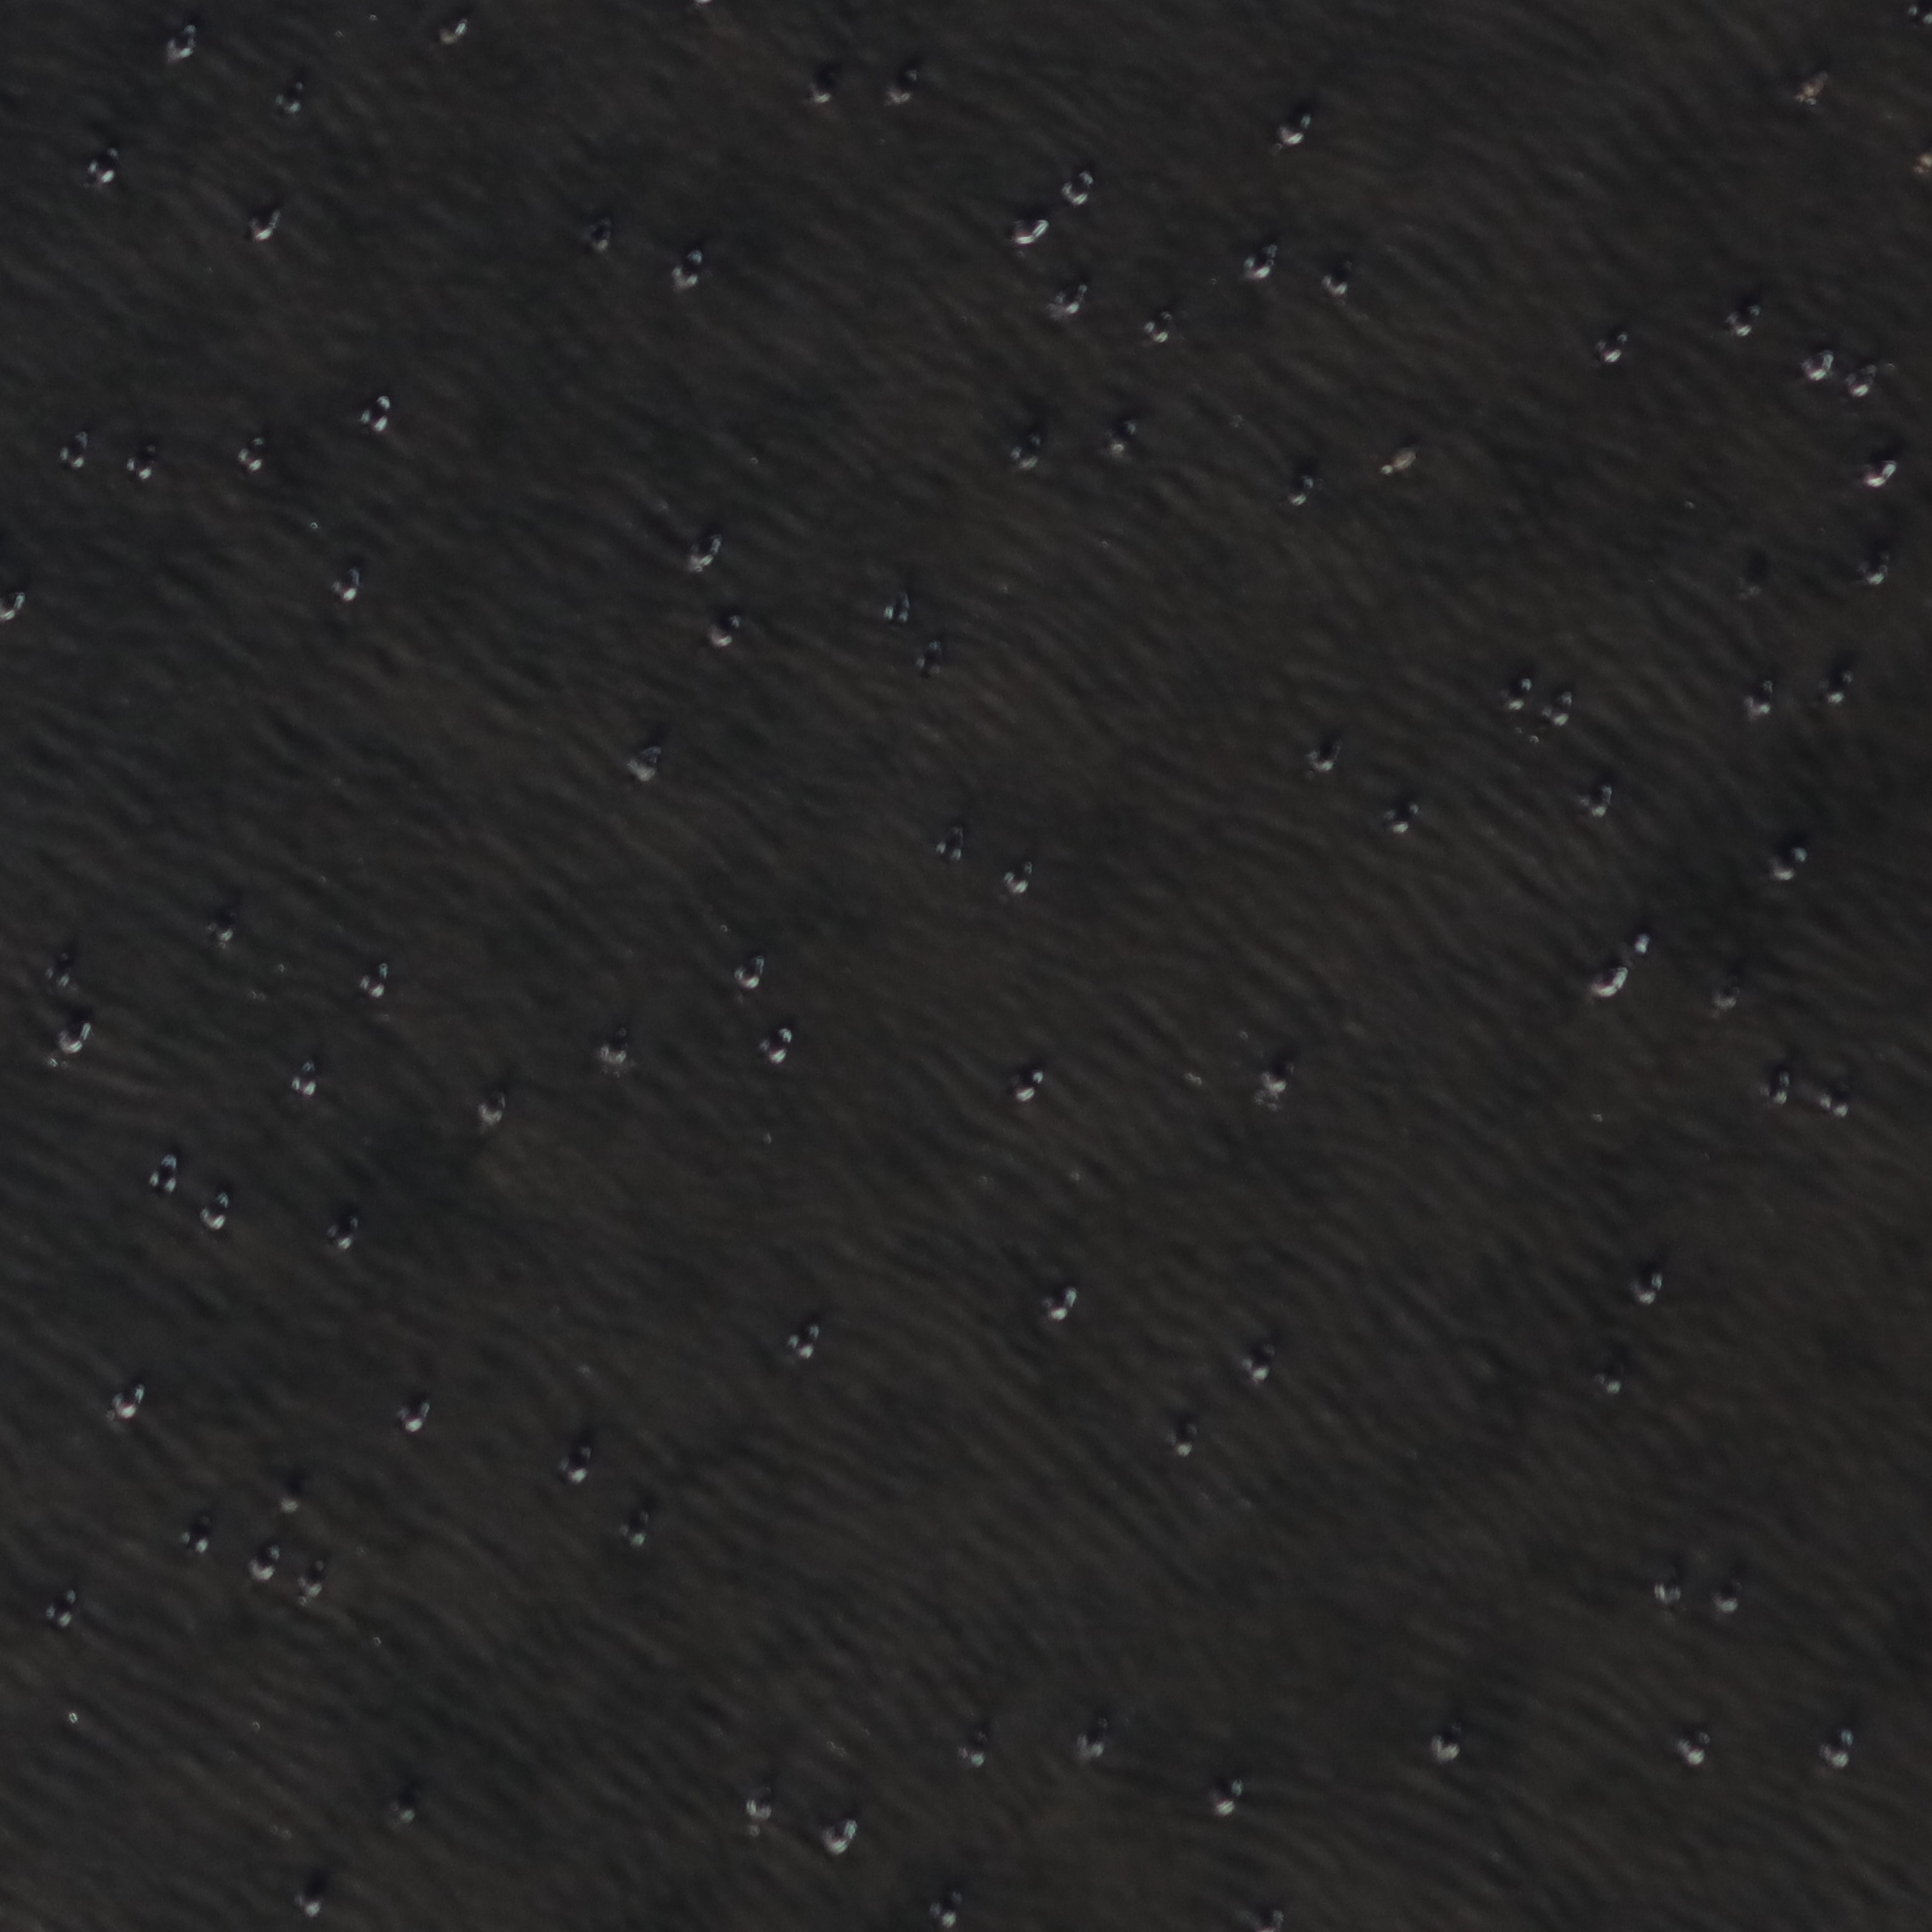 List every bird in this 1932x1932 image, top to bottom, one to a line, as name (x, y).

brant (700, 0)
brant (1930, 15)
brant (184, 34)
brant (449, 35)
brant (909, 85)
other bird (1813, 96)
brant (818, 97)
brant (288, 104)
brant (1307, 129)
brant (98, 165)
other bird (1929, 172)
brant (1076, 184)
brant (1025, 229)
brant (261, 231)
brant (597, 233)
brant (1257, 256)
brant (689, 274)
brant (1336, 280)
brant (1066, 299)
brant (1733, 317)
brant (1166, 327)
brant (1607, 349)
brant (1815, 367)
brant (1864, 375)
brant (377, 419)
brant (1123, 443)
brant (254, 447)
brant (1032, 448)
brant (76, 452)
brant (1400, 458)
brant (140, 468)
brant (1878, 469)
brant (1297, 488)
brant (693, 548)
brant (1872, 575)
brant (347, 580)
brant (1747, 591)
brant (3, 605)
brant (892, 613)
brant (724, 624)
brant (928, 660)
brant (1840, 697)
brant (1510, 698)
brant (1766, 701)
brant (1550, 709)
brant (1321, 752)
brant (644, 767)
brant (1599, 804)
brant (1409, 819)
brant (954, 848)
brant (1784, 869)
brant (1017, 886)
brant (226, 927)
brant (54, 967)
brant (755, 976)
brant (1608, 985)
brant (378, 987)
brant (1726, 997)
brant (80, 1043)
brant (776, 1044)
brant (614, 1057)
brant (1272, 1080)
brant (304, 1082)
brant (1777, 1083)
brant (1026, 1086)
brant (491, 1101)
brant (1834, 1109)
brant (166, 1175)
brant (220, 1212)
brant (337, 1234)
brant (1641, 1284)
brant (1064, 1304)
brant (813, 1339)
brant (1261, 1365)
brant (1608, 1389)
brant (130, 1404)
brant (419, 1420)
brant (1183, 1428)
brant (578, 1464)
brant (288, 1499)
brant (646, 1530)
brant (195, 1538)
brant (260, 1568)
brant (309, 1582)
brant (1666, 1599)
brant (1733, 1604)
brant (61, 1613)
brant (1085, 1740)
brant (1836, 1743)
brant (975, 1747)
brant (1451, 1748)
brant (1692, 1749)
brant (1227, 1790)
brant (763, 1803)
brant (402, 1812)
brant (844, 1840)
brant (312, 1895)
brant (949, 1904)
brant (1267, 1927)